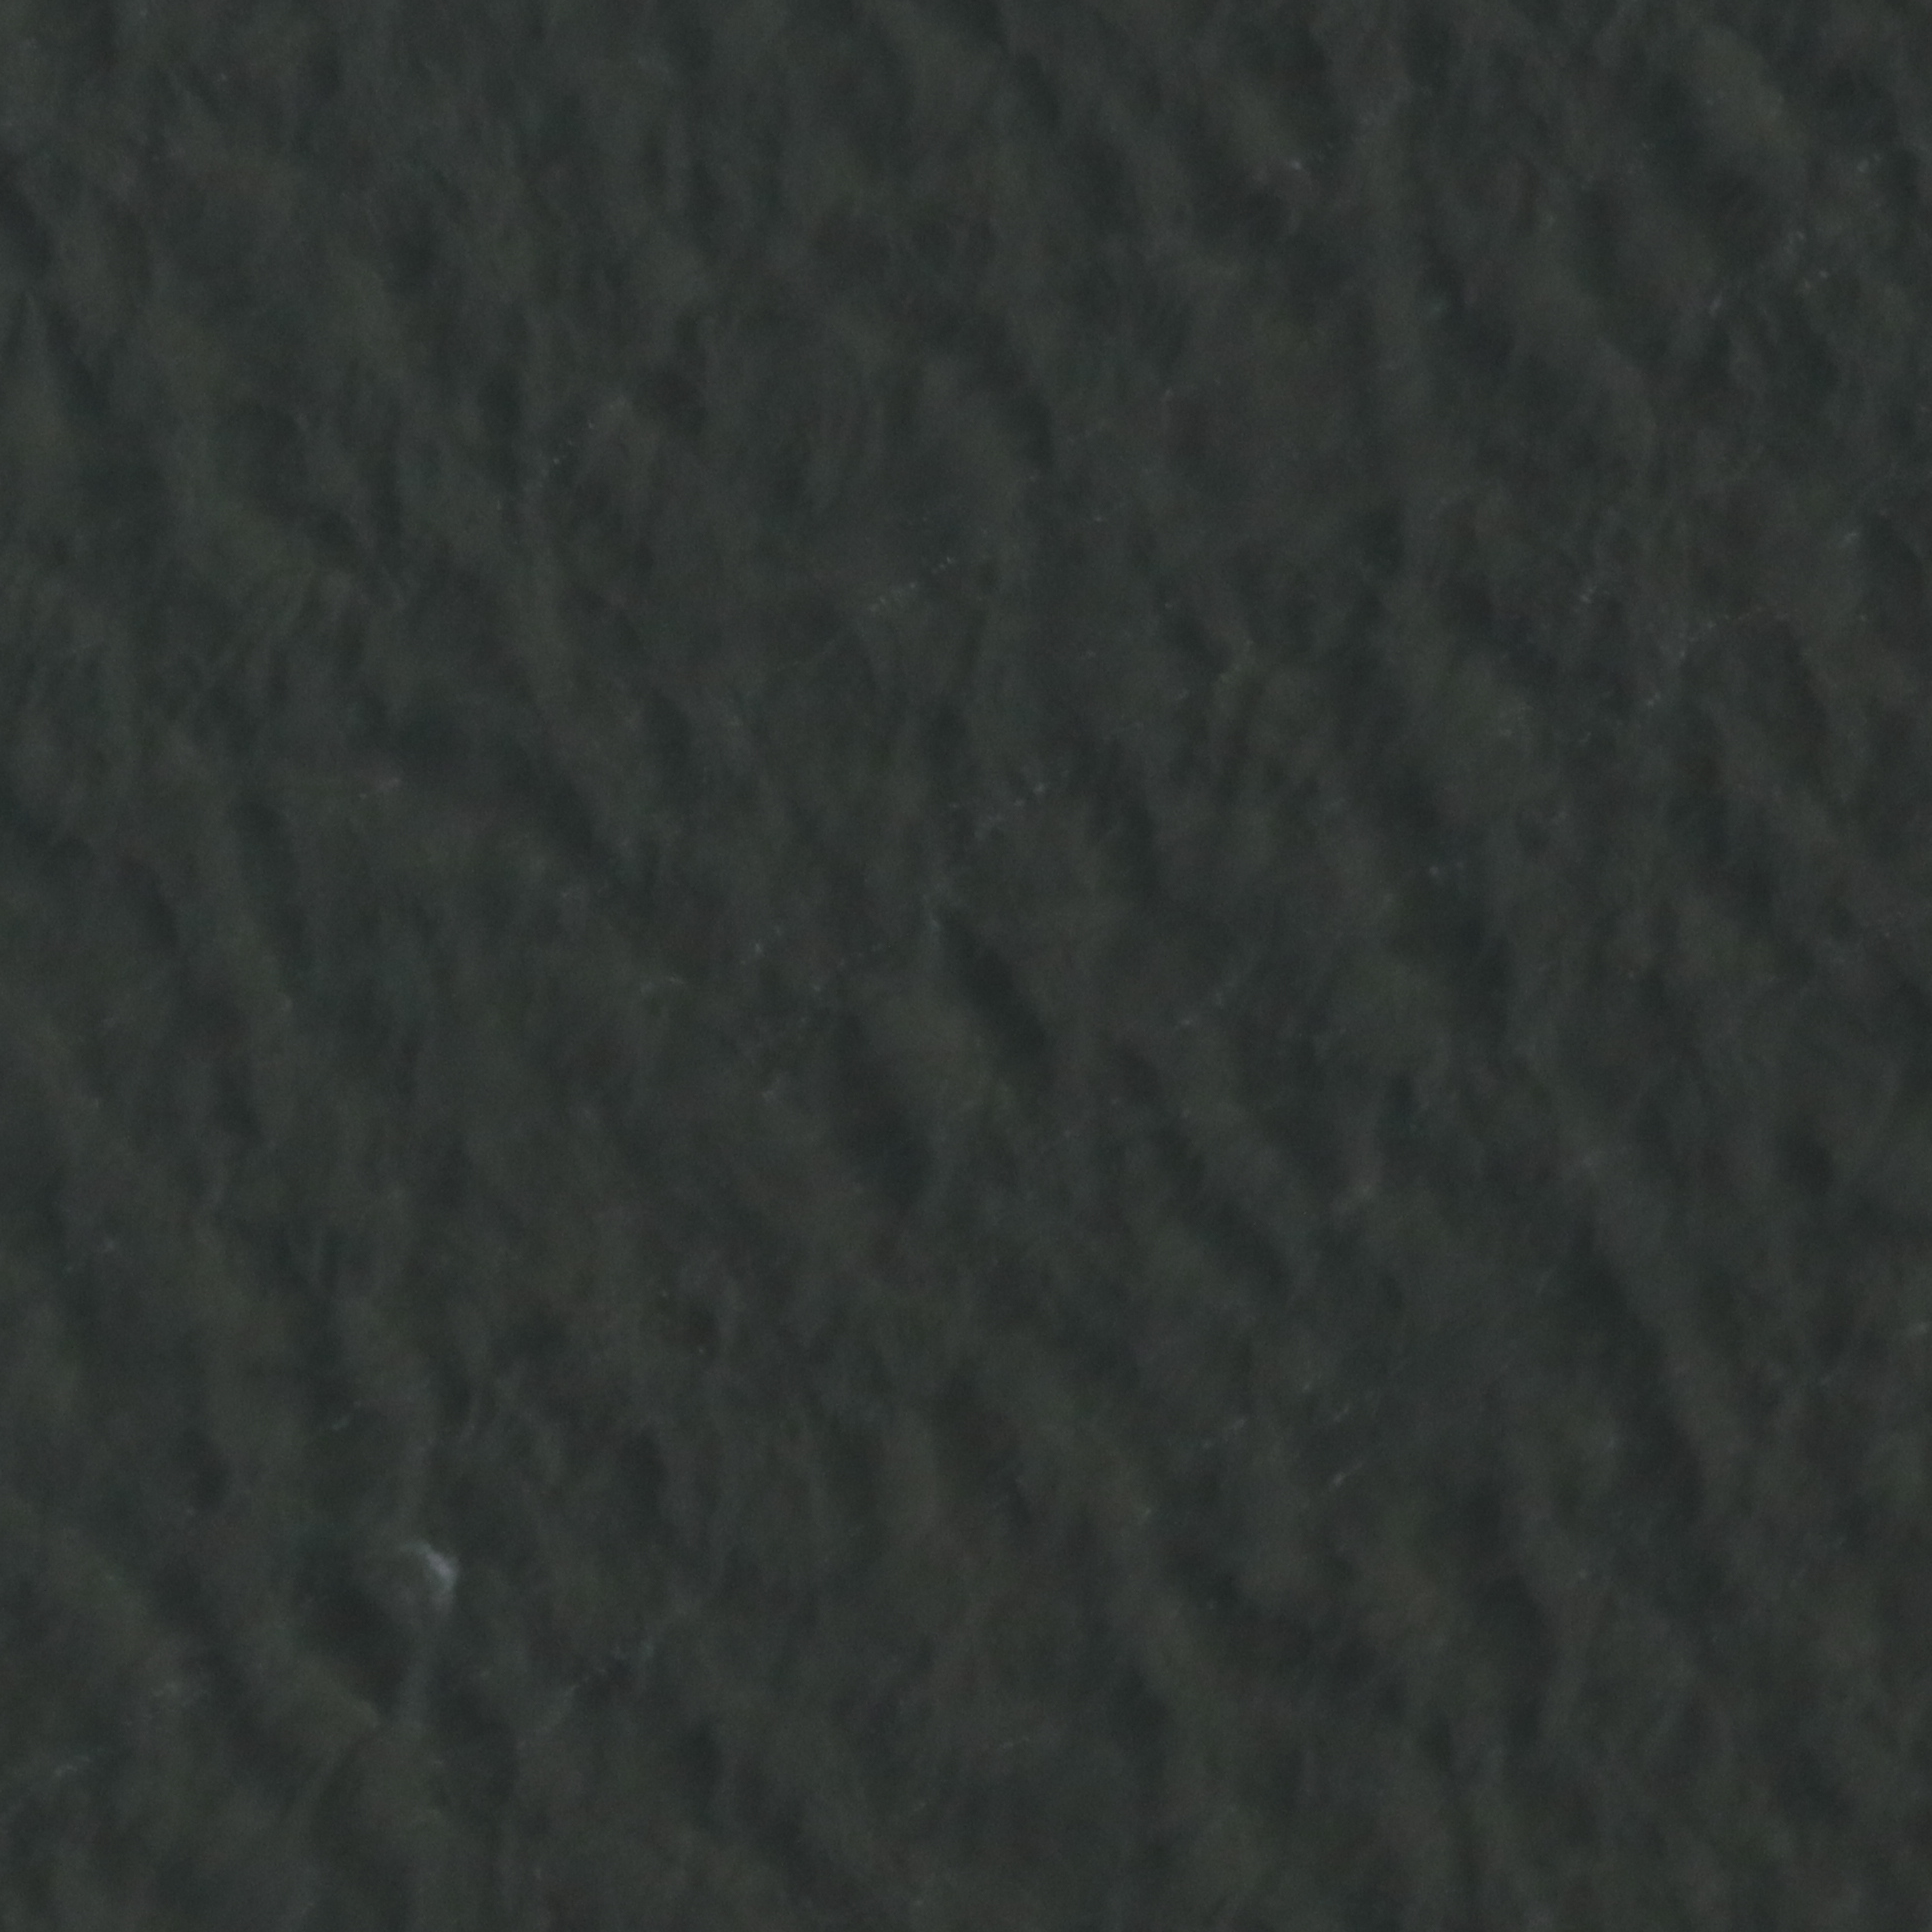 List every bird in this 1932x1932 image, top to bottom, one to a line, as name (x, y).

None